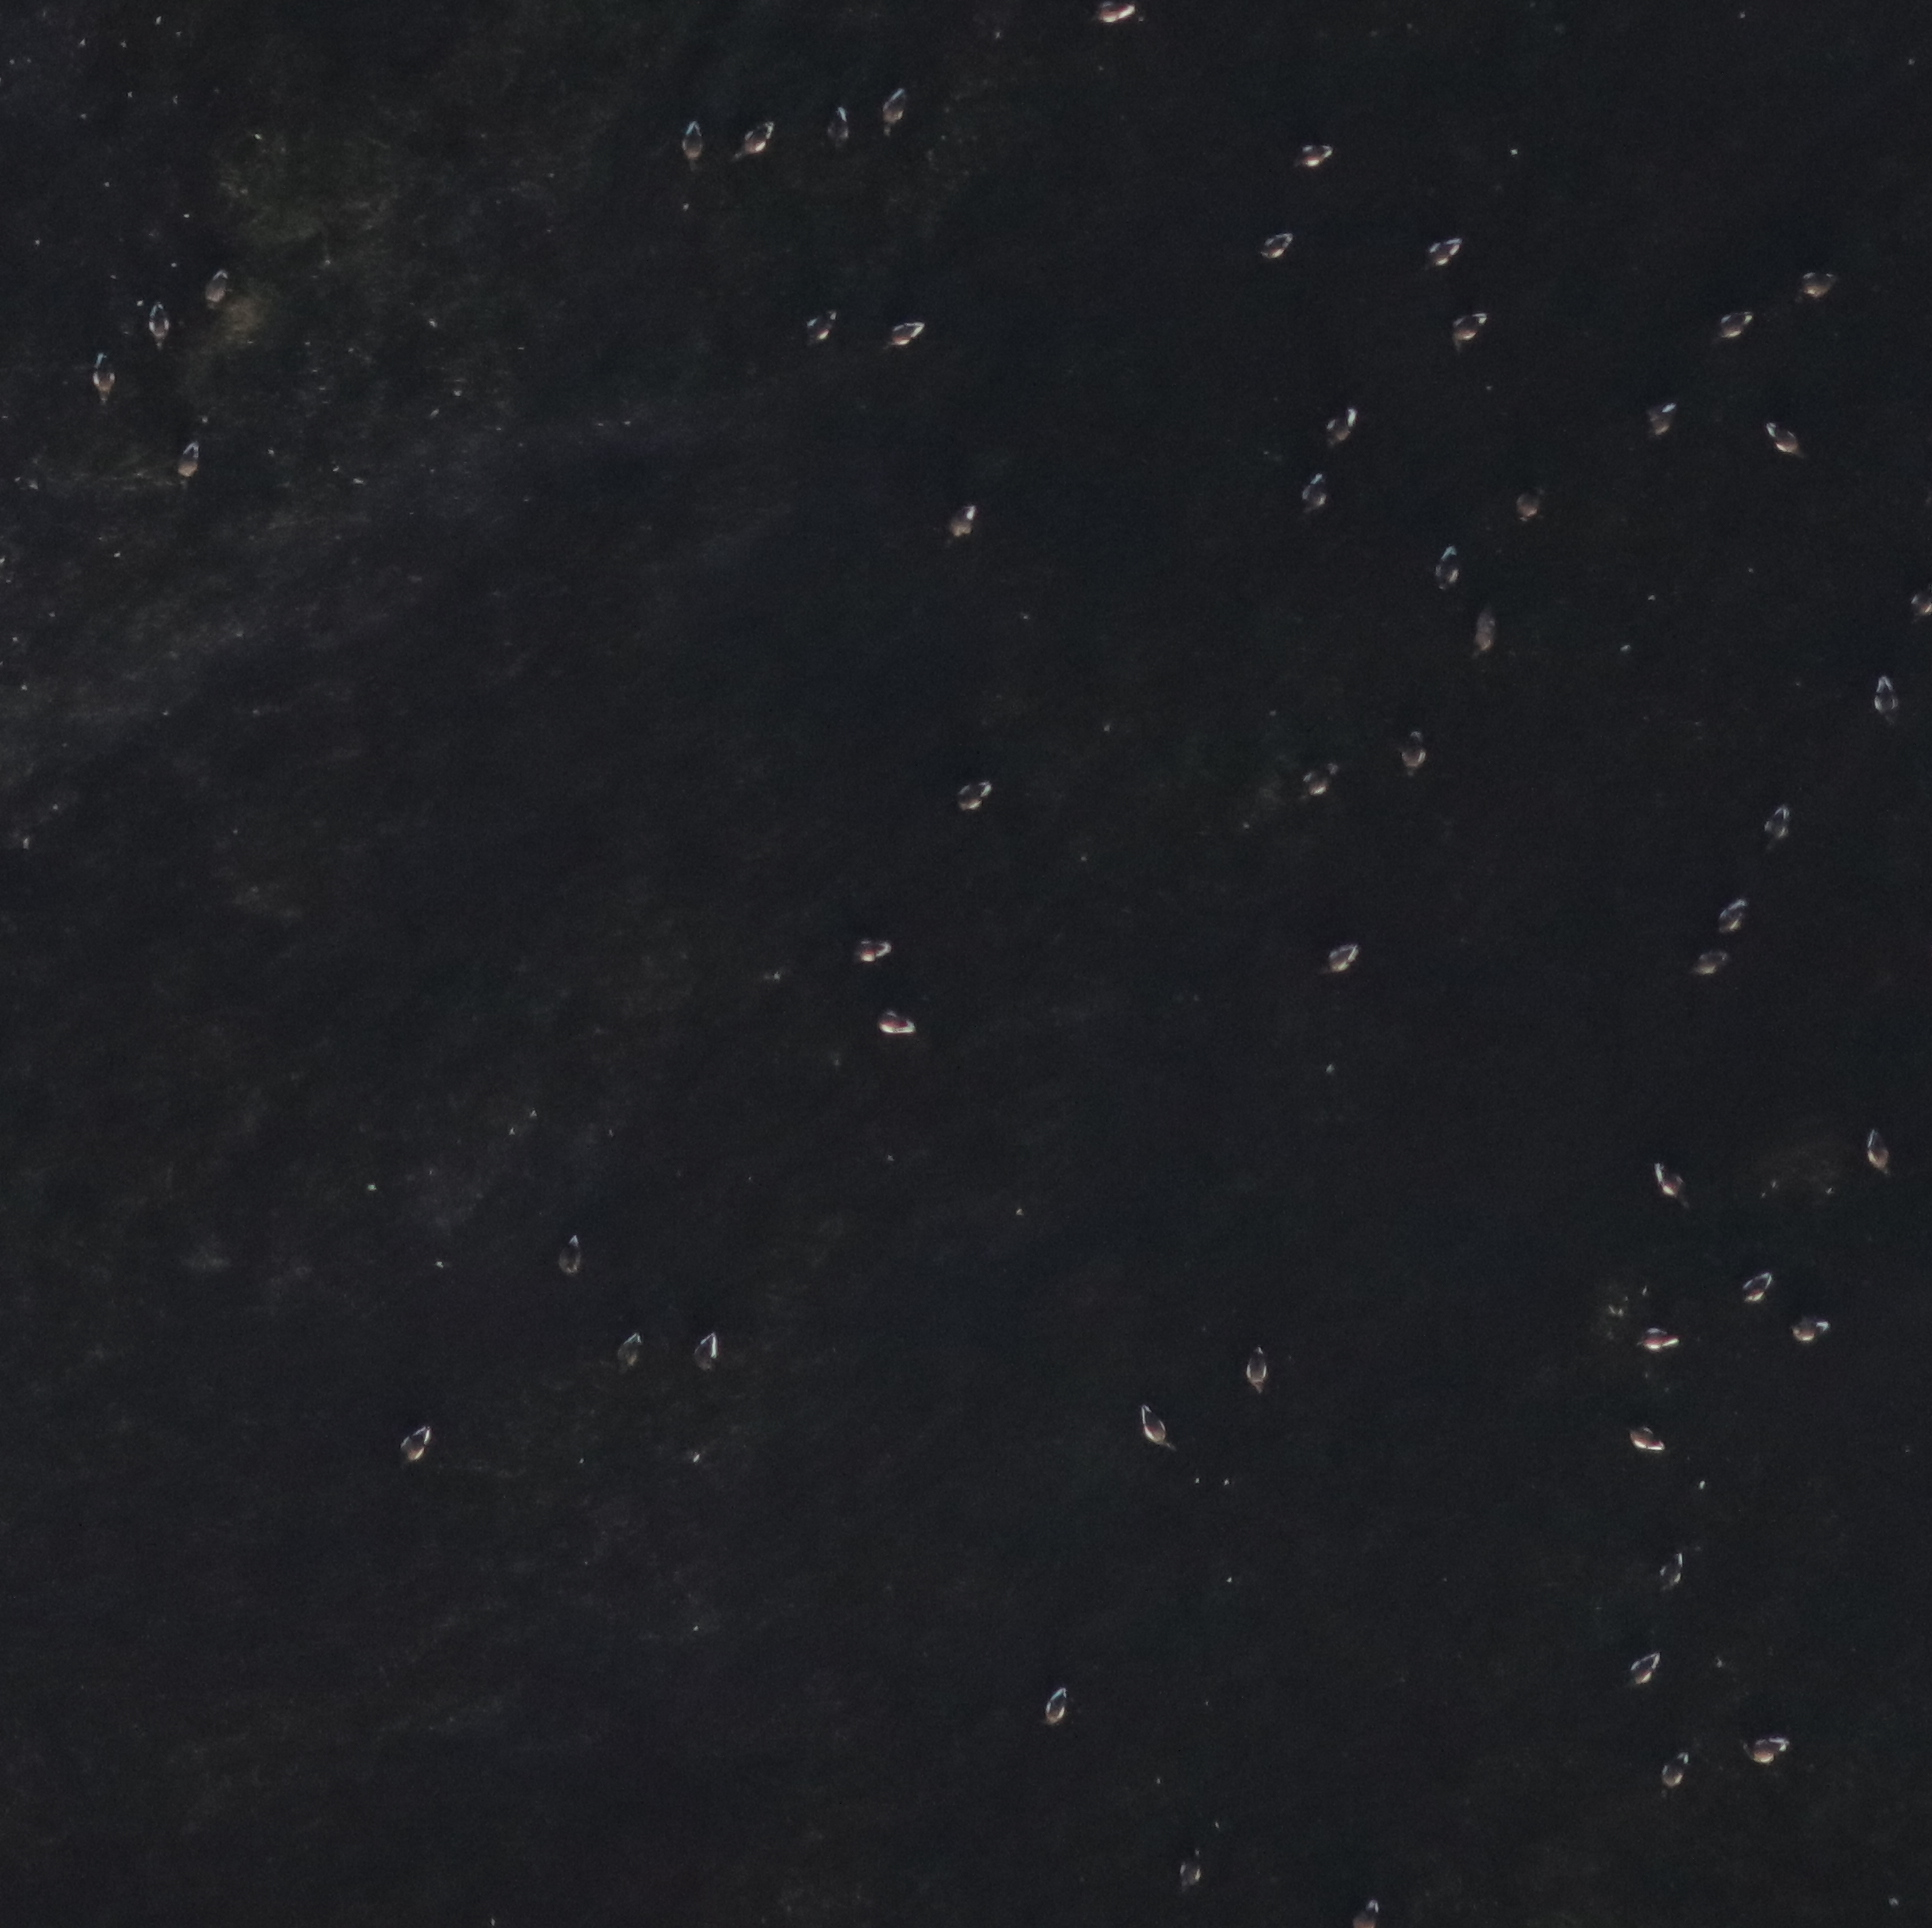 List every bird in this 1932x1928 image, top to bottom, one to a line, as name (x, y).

brant (1114, 11)
brant (886, 113)
brant (835, 127)
brant (755, 139)
brant (691, 146)
brant (1314, 155)
brant (1277, 246)
brant (1442, 253)
brant (1818, 284)
brant (216, 290)
brant (161, 314)
brant (1734, 326)
brant (819, 327)
brant (1466, 330)
brant (904, 334)
brant (103, 381)
brant (1660, 419)
brant (1342, 427)
brant (1787, 439)
brant (186, 464)
brant (1316, 495)
brant (1529, 504)
brant (965, 519)
brant (1446, 570)
brant (1922, 605)
brant (1887, 701)
brant (1413, 755)
brant (1318, 783)
brant (972, 796)
brant (1777, 826)
brant (1731, 917)
brant (871, 950)
brant (1341, 957)
brant (1713, 967)
brant (893, 1021)
brant (1880, 1152)
brant (1672, 1182)
brant (571, 1255)
brant (1756, 1287)
brant (1809, 1328)
brant (1656, 1339)
brant (706, 1351)
brant (629, 1352)
brant (1259, 1369)
brant (1155, 1427)
brant (1647, 1438)
brant (414, 1445)
brant (1670, 1570)
brant (1642, 1670)
brant (1057, 1706)
brant (1765, 1749)
brant (1674, 1771)
brant (1190, 1870)
brant (1370, 1913)